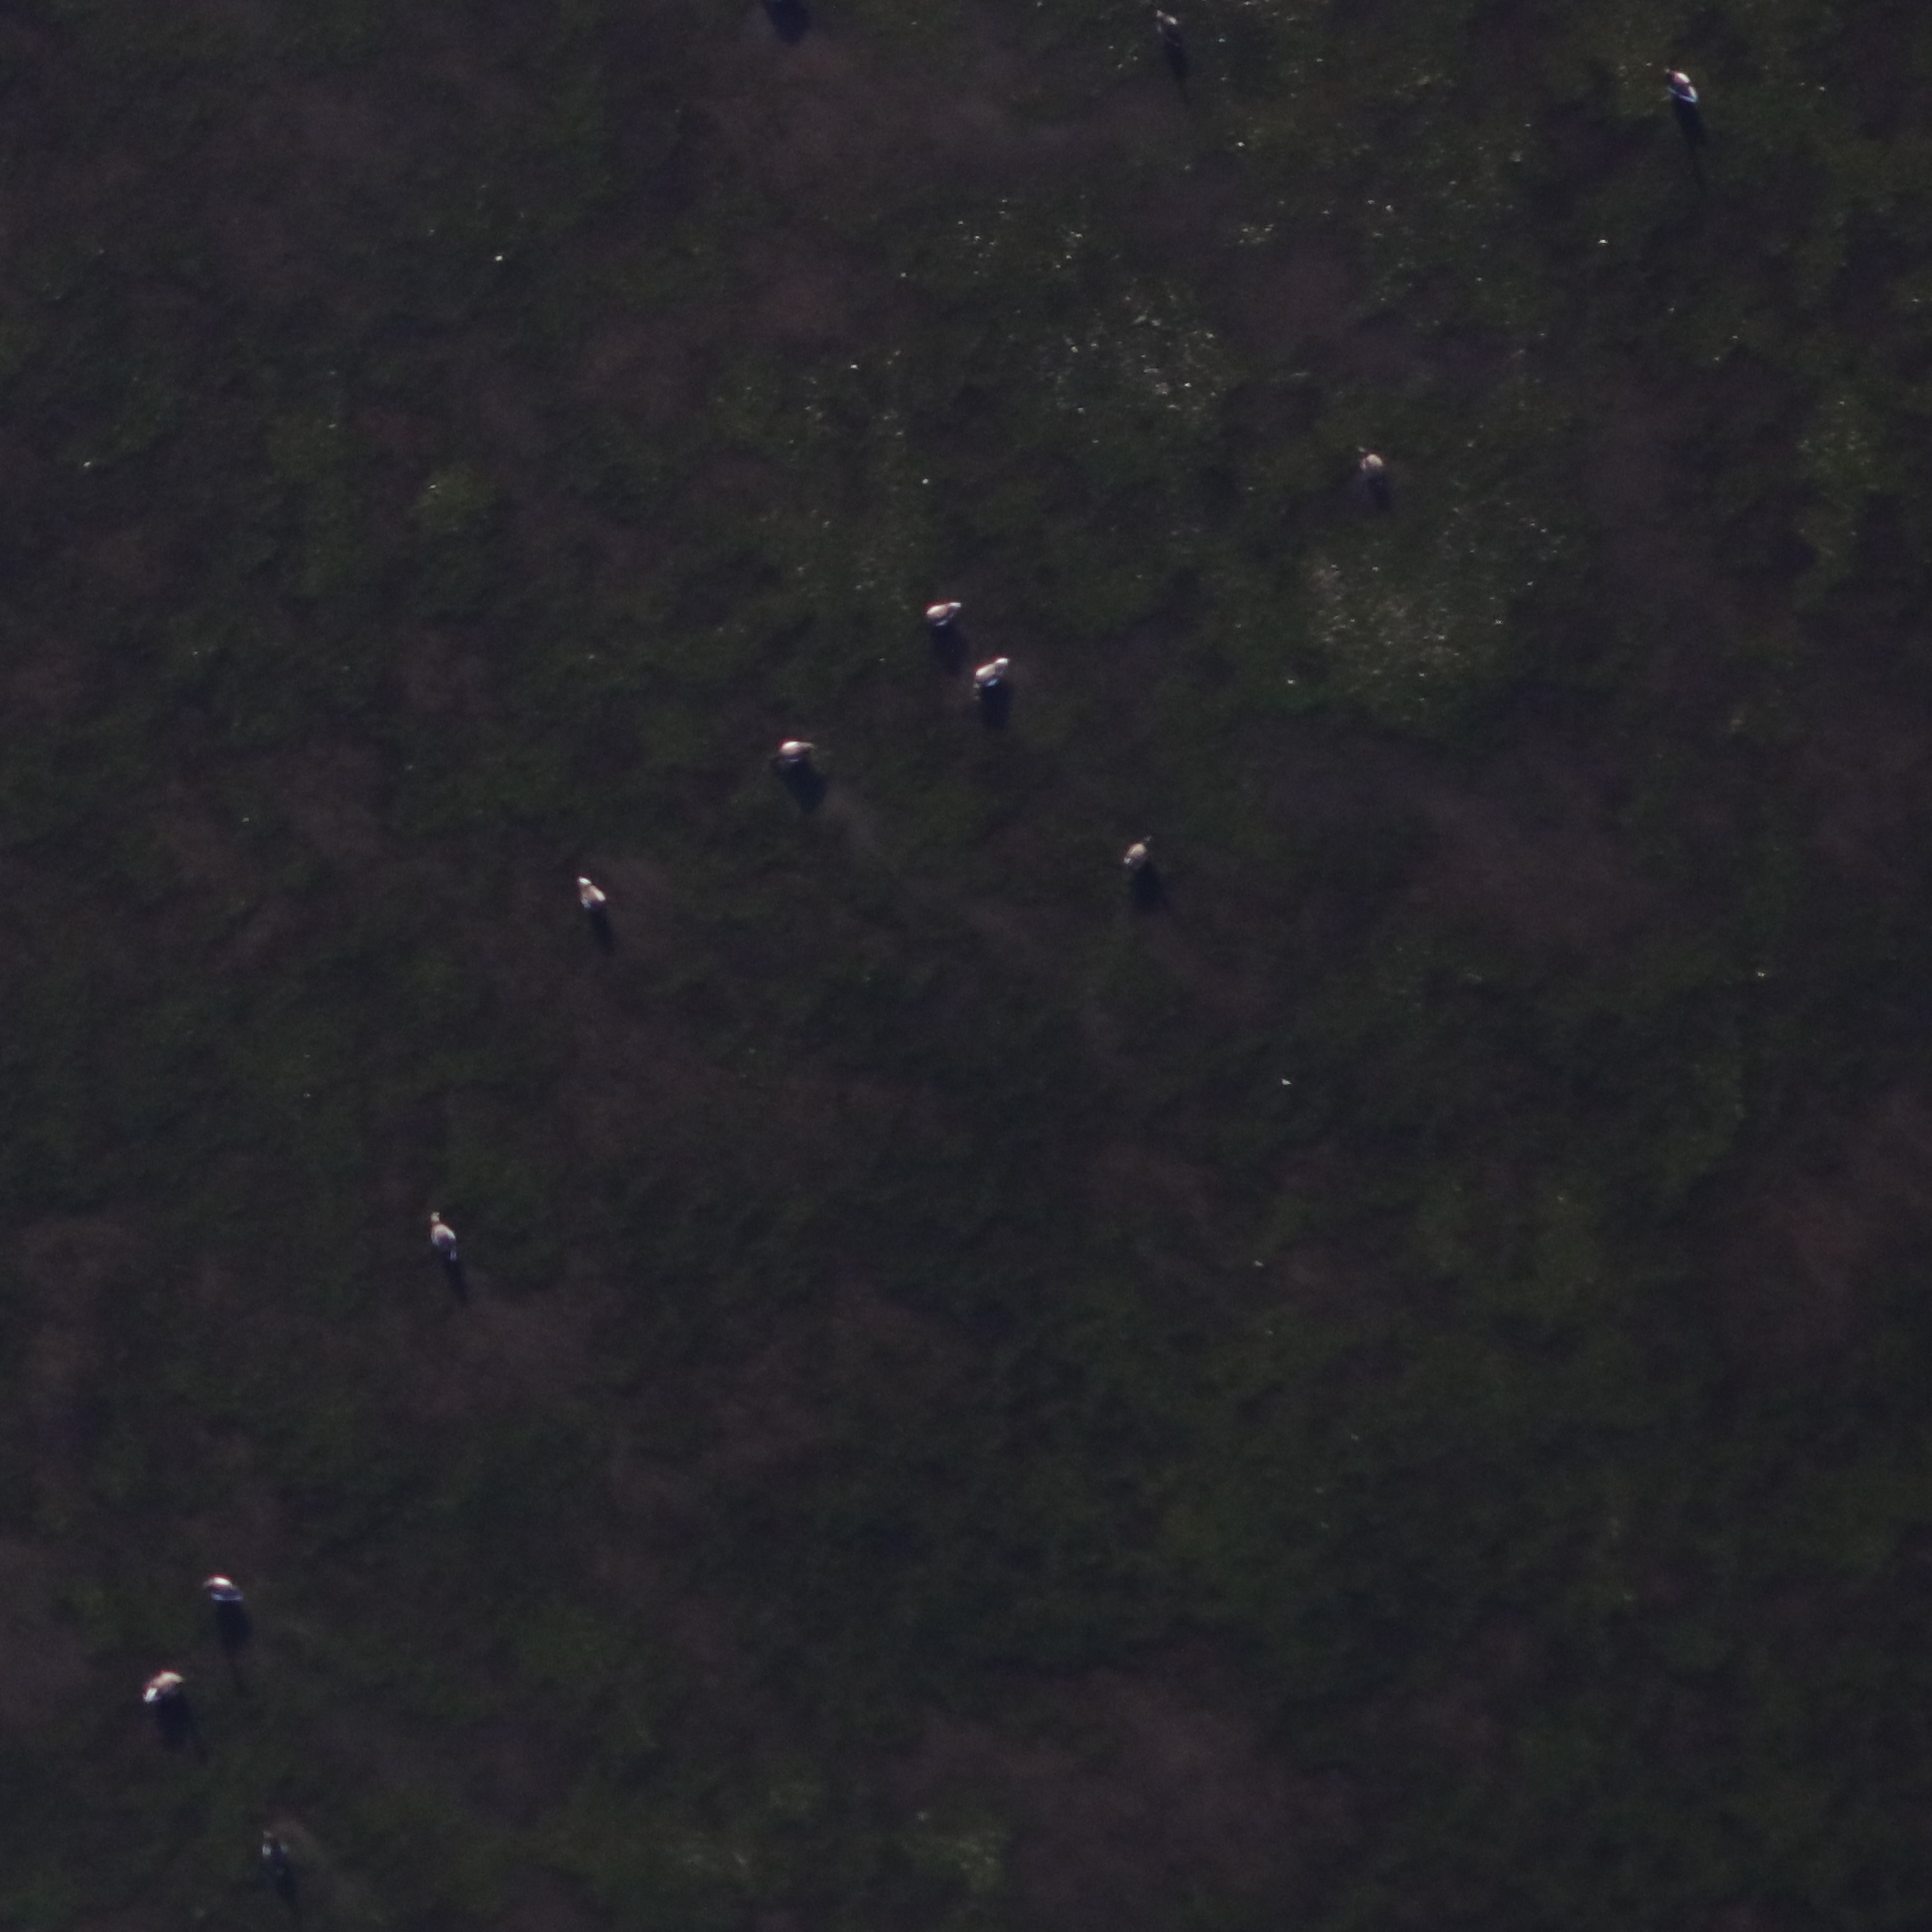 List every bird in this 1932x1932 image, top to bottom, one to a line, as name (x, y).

brant (1168, 26)
brant (1679, 87)
brant (1371, 468)
brant (943, 615)
brant (989, 676)
brant (795, 755)
brant (1137, 857)
brant (591, 896)
brant (443, 1235)
brant (222, 1590)
brant (161, 1689)
brant (282, 1853)